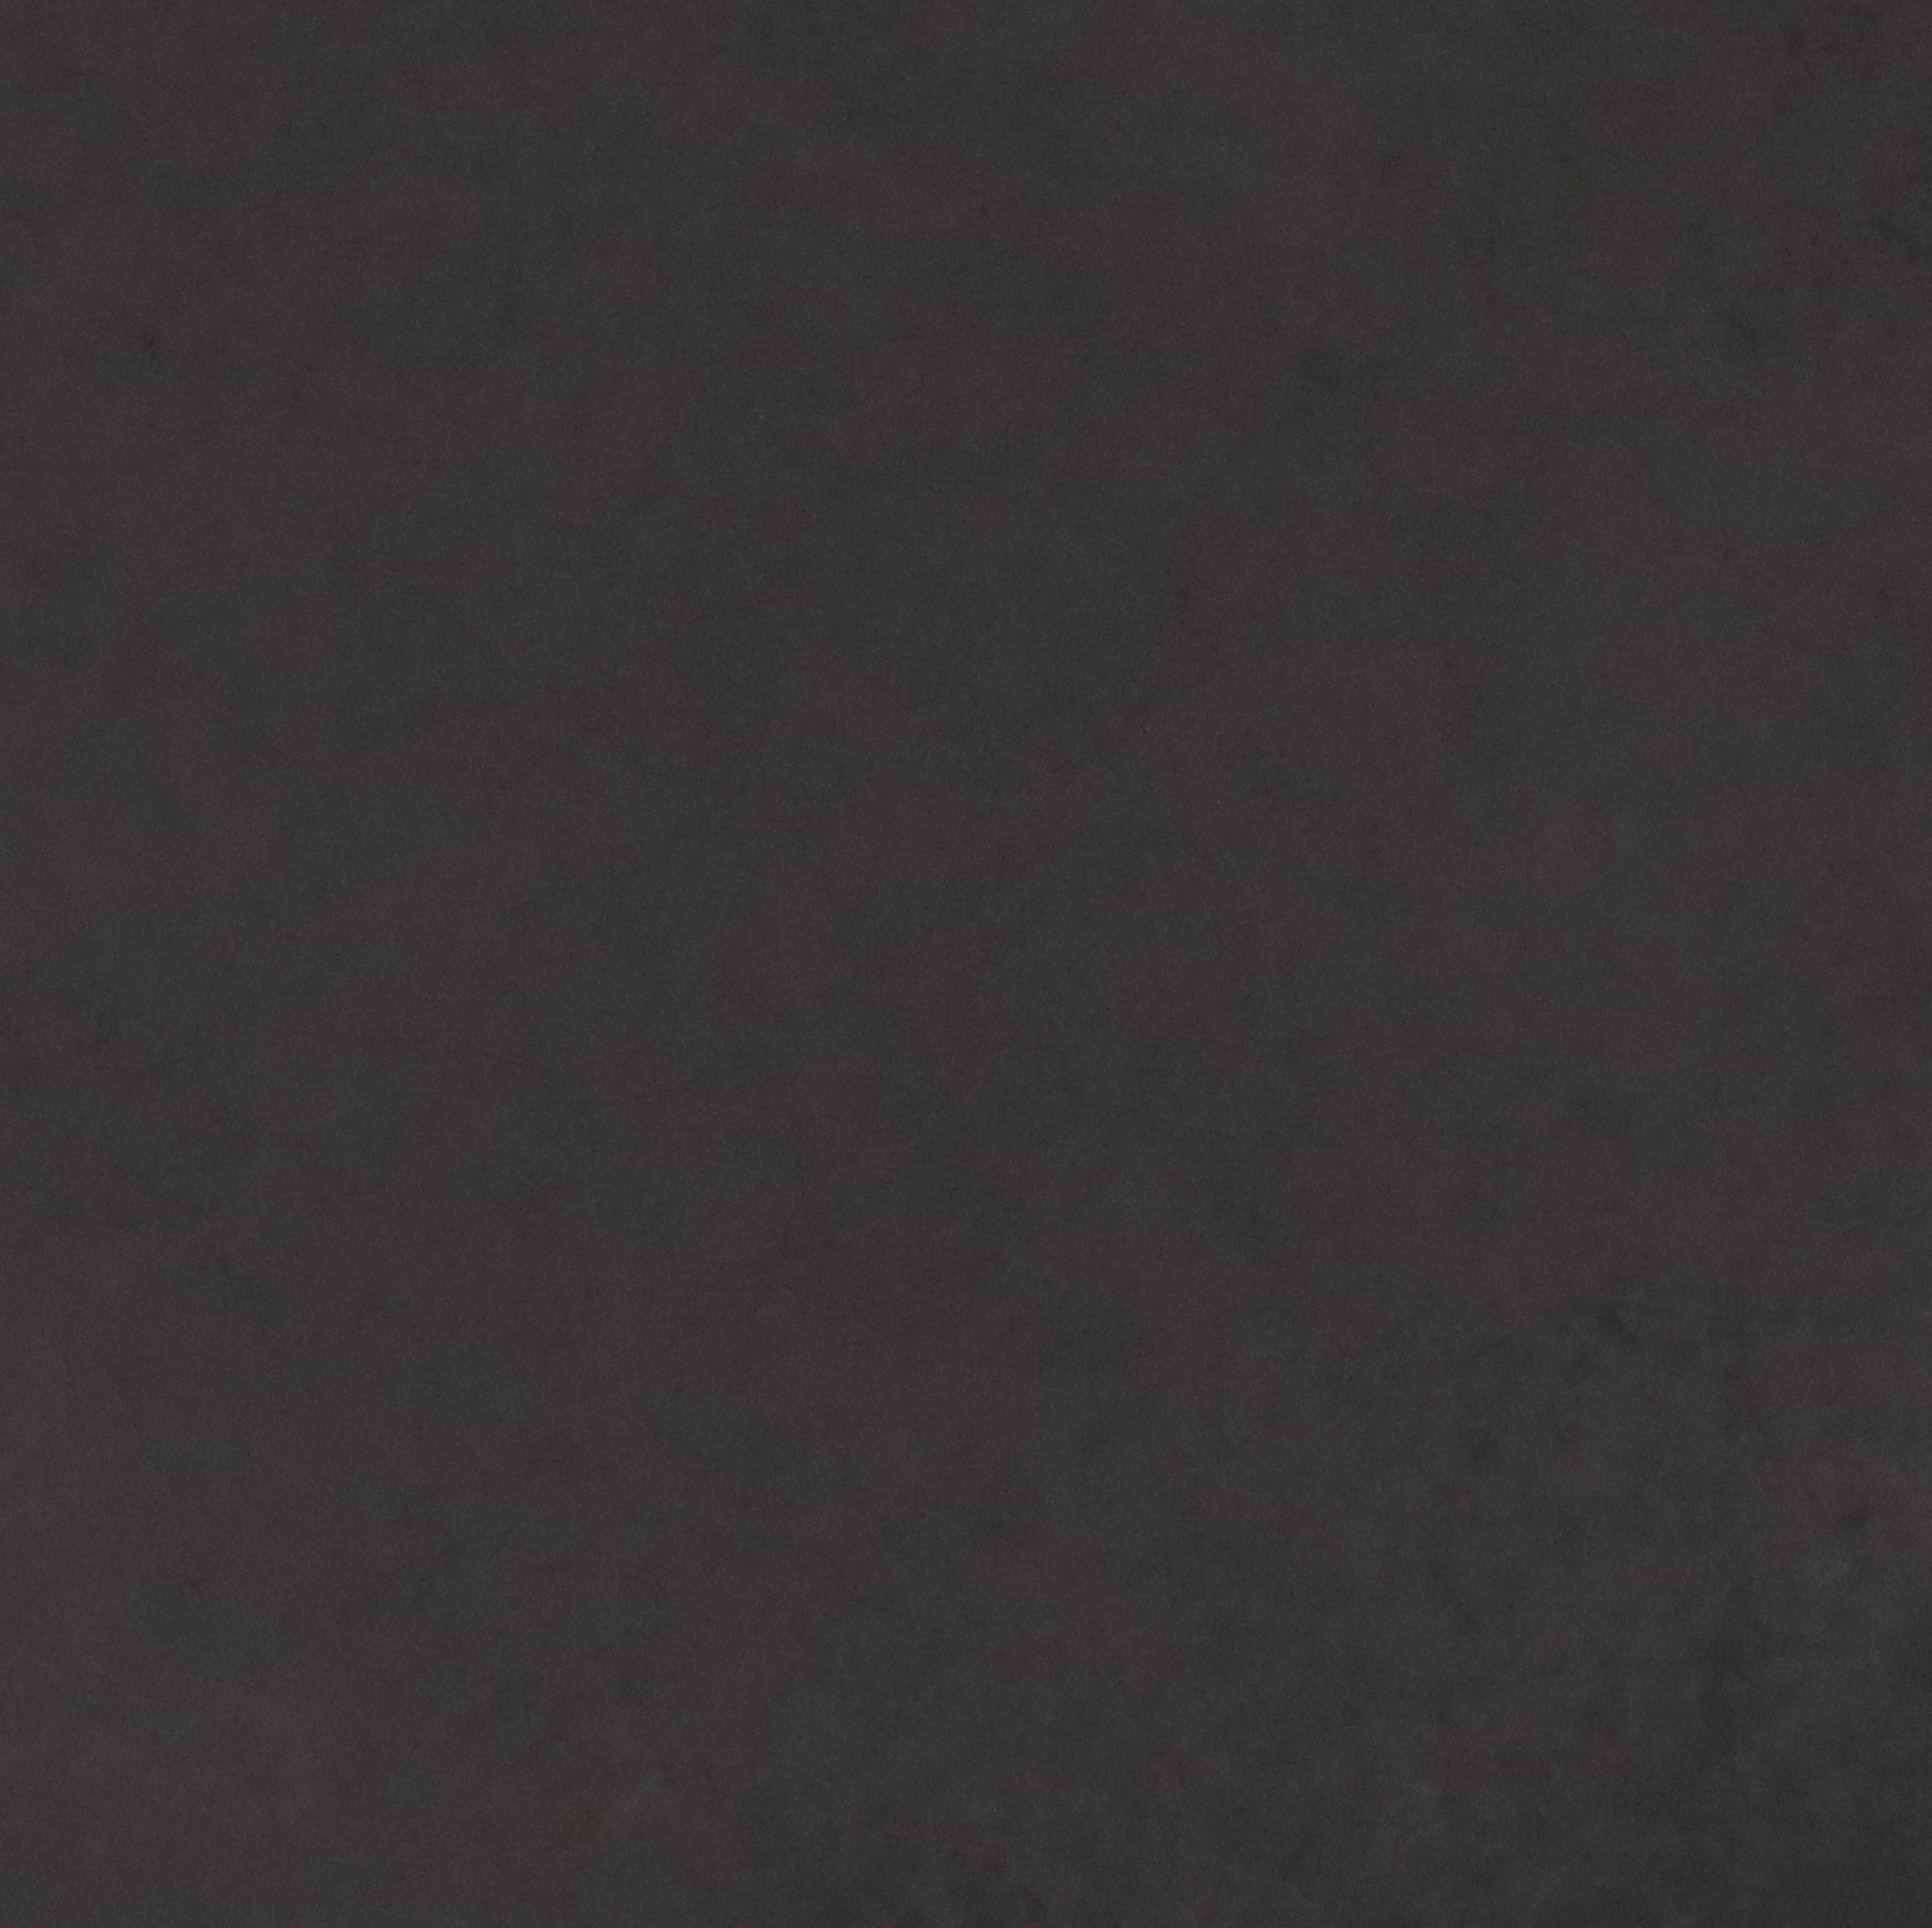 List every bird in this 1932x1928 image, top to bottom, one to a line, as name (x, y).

None